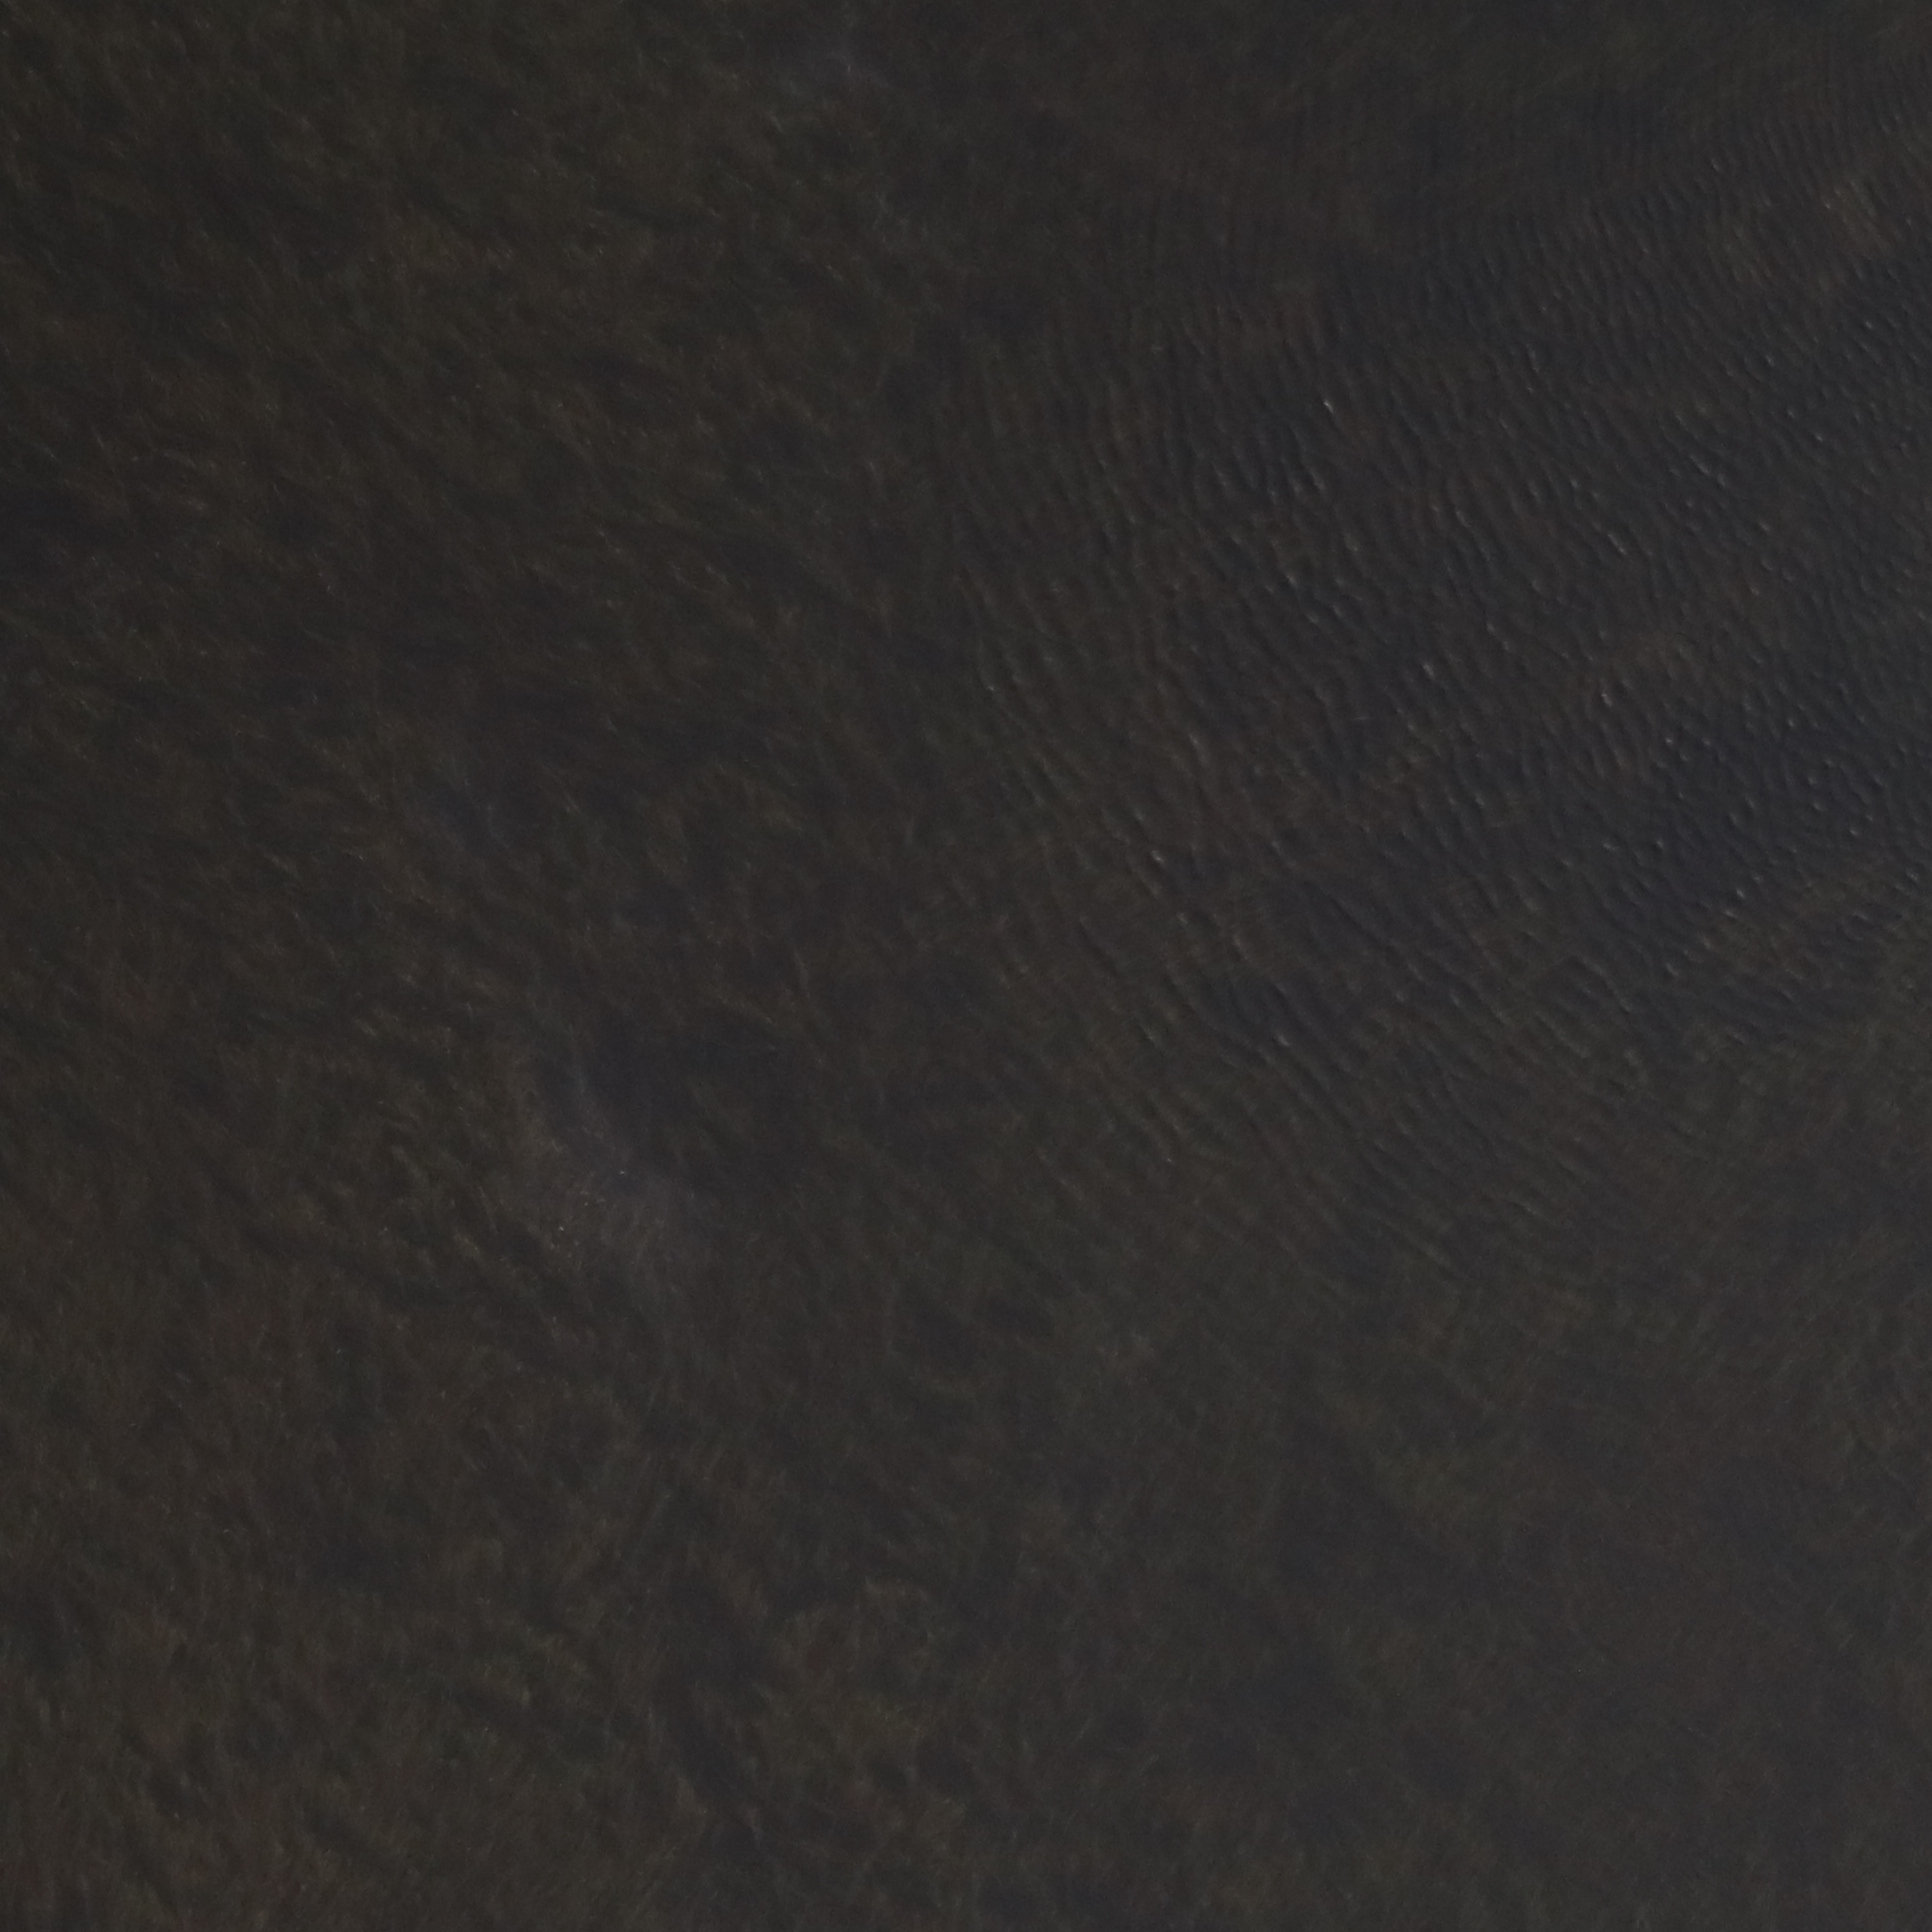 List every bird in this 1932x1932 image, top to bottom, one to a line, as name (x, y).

None